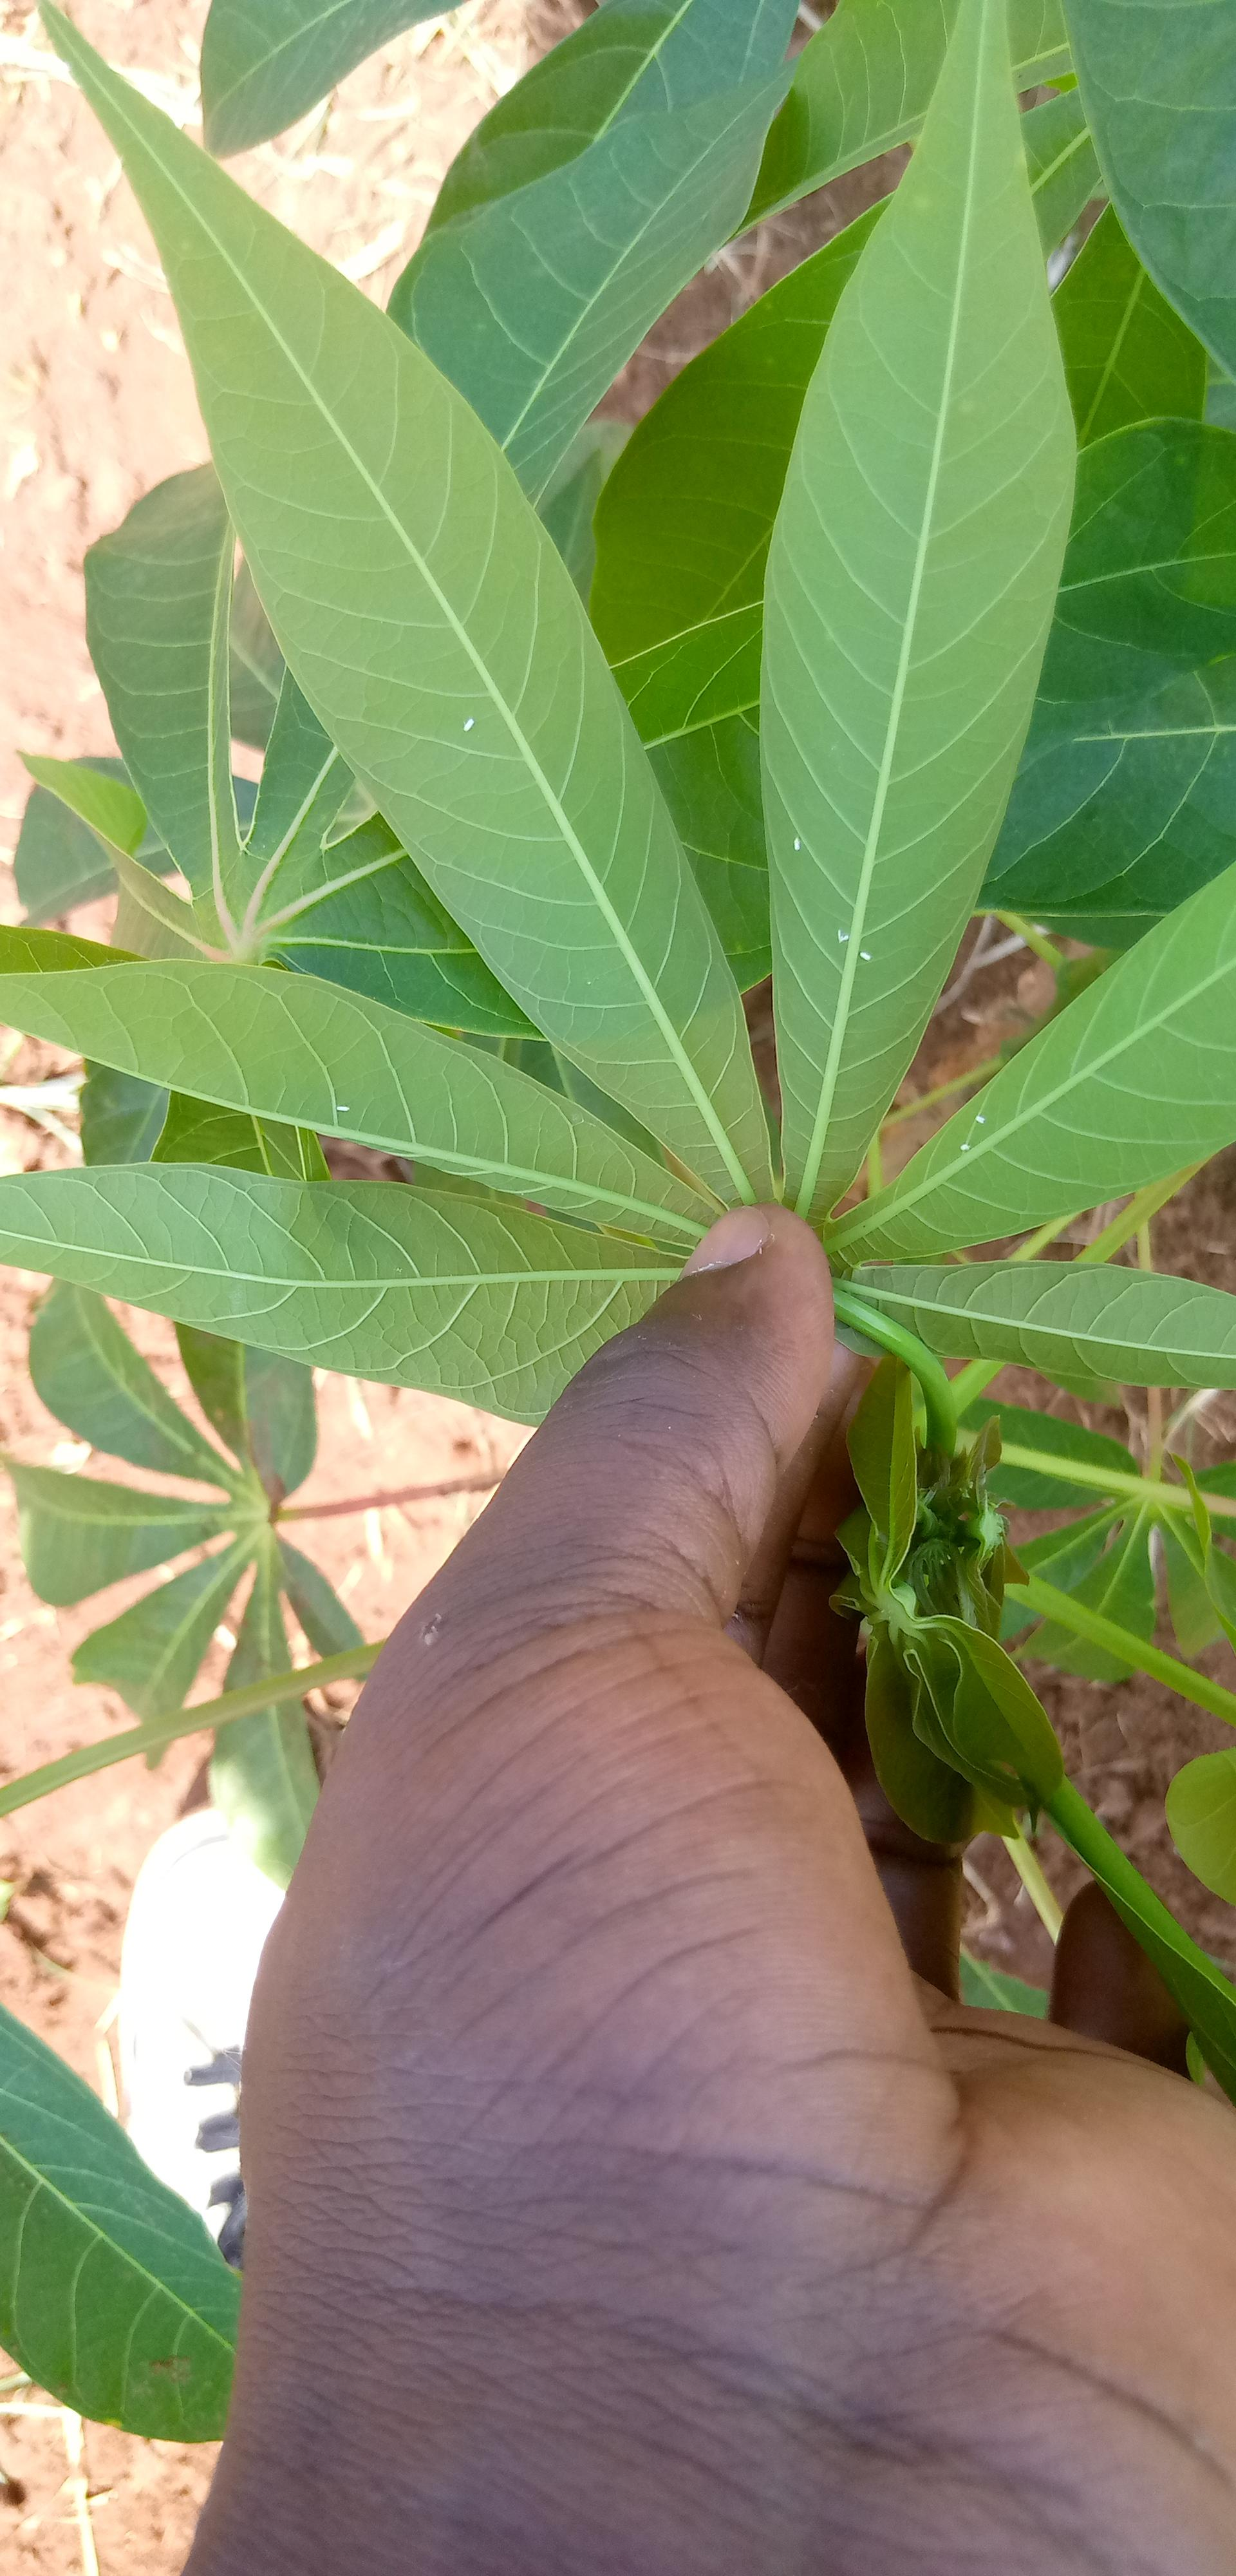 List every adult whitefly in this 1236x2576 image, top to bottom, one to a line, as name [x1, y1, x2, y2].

whitefly [462, 717, 476, 734]
whitefly [791, 835, 803, 853]
whitefly [836, 927, 850, 943]
whitefly [857, 949, 873, 961]
whitefly [335, 1104, 351, 1113]
whitefly [973, 1113, 987, 1126]
whitefly [958, 1142, 971, 1153]